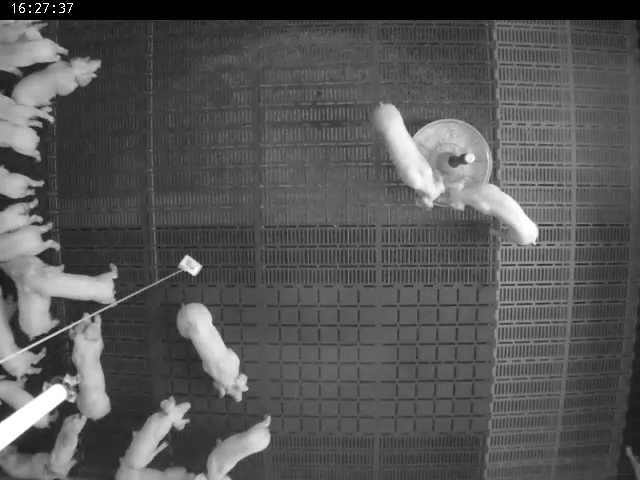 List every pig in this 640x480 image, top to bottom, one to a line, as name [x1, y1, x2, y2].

pig [0, 21, 49, 44]
pig [0, 37, 70, 77]
pig [10, 57, 102, 108]
pig [0, 93, 57, 128]
pig [369, 99, 446, 209]
pig [1, 119, 42, 162]
pig [0, 164, 46, 199]
pig [446, 181, 540, 248]
pig [0, 198, 44, 234]
pig [0, 220, 61, 263]
pig [0, 254, 65, 342]
pig [8, 262, 120, 304]
pig [0, 292, 47, 383]
pig [177, 302, 250, 403]
pig [68, 312, 113, 422]
pig [0, 374, 59, 431]
pig [125, 396, 192, 470]
pig [44, 412, 87, 479]
pig [196, 413, 274, 479]
pig [0, 444, 78, 478]
pig [114, 457, 196, 479]